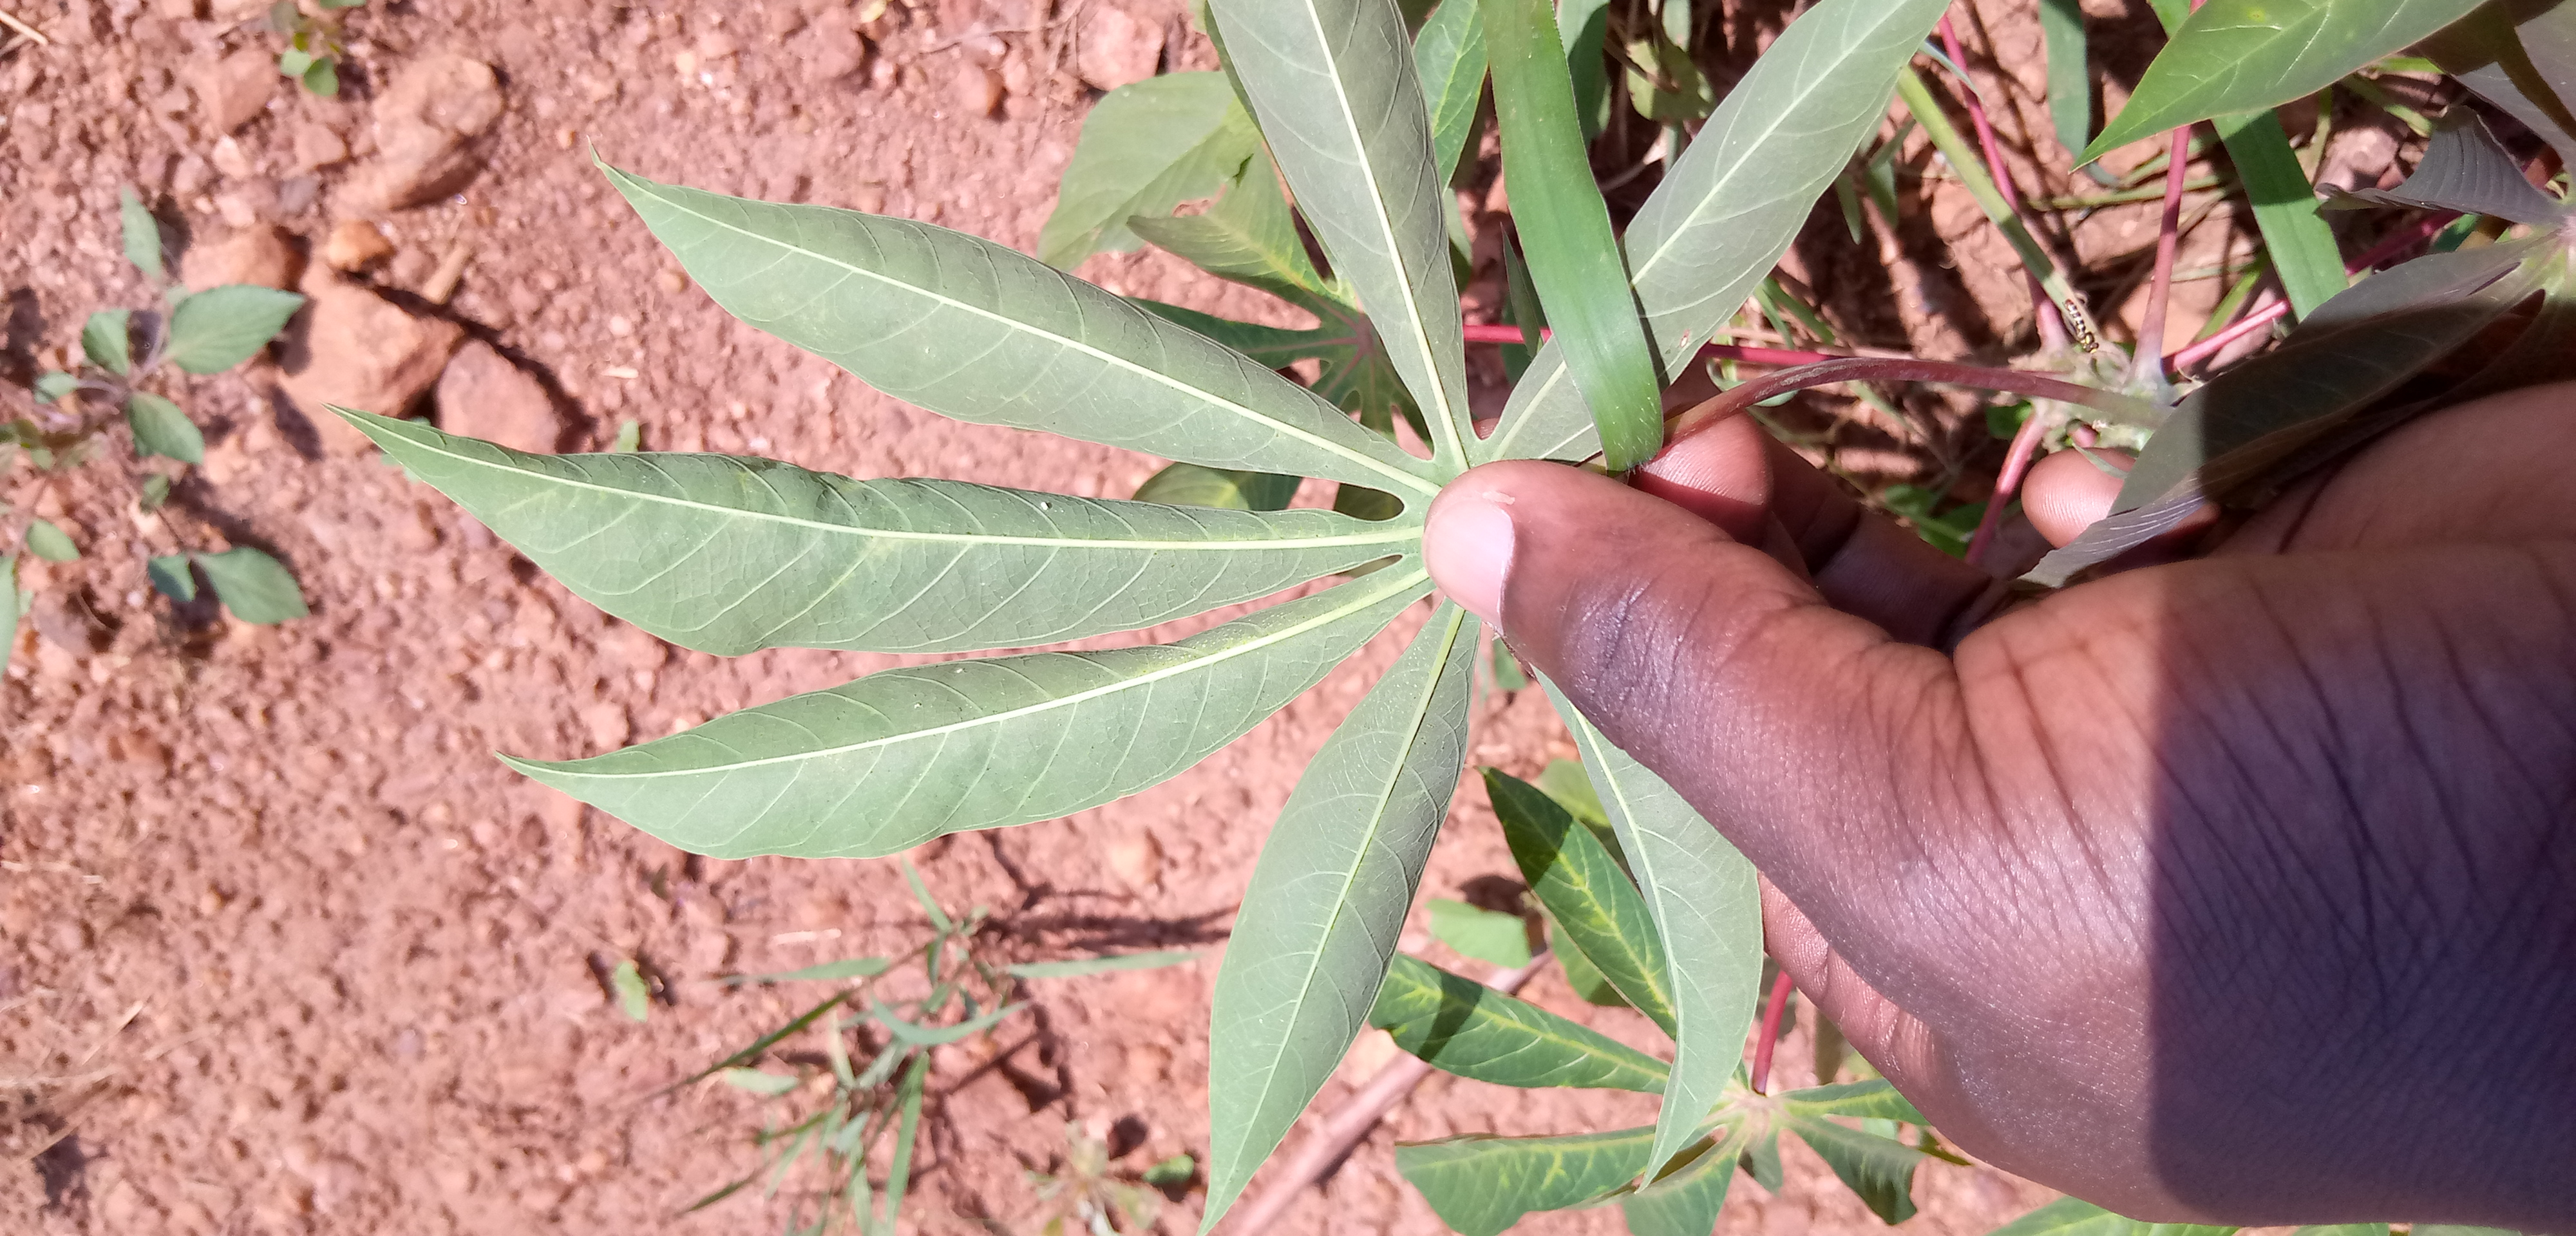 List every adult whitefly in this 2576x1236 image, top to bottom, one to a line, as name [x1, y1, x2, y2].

whitefly [922, 346, 935, 358]
whitefly [1037, 498, 1054, 518]
whitefly [954, 664, 966, 679]
whitefly [908, 693, 925, 715]